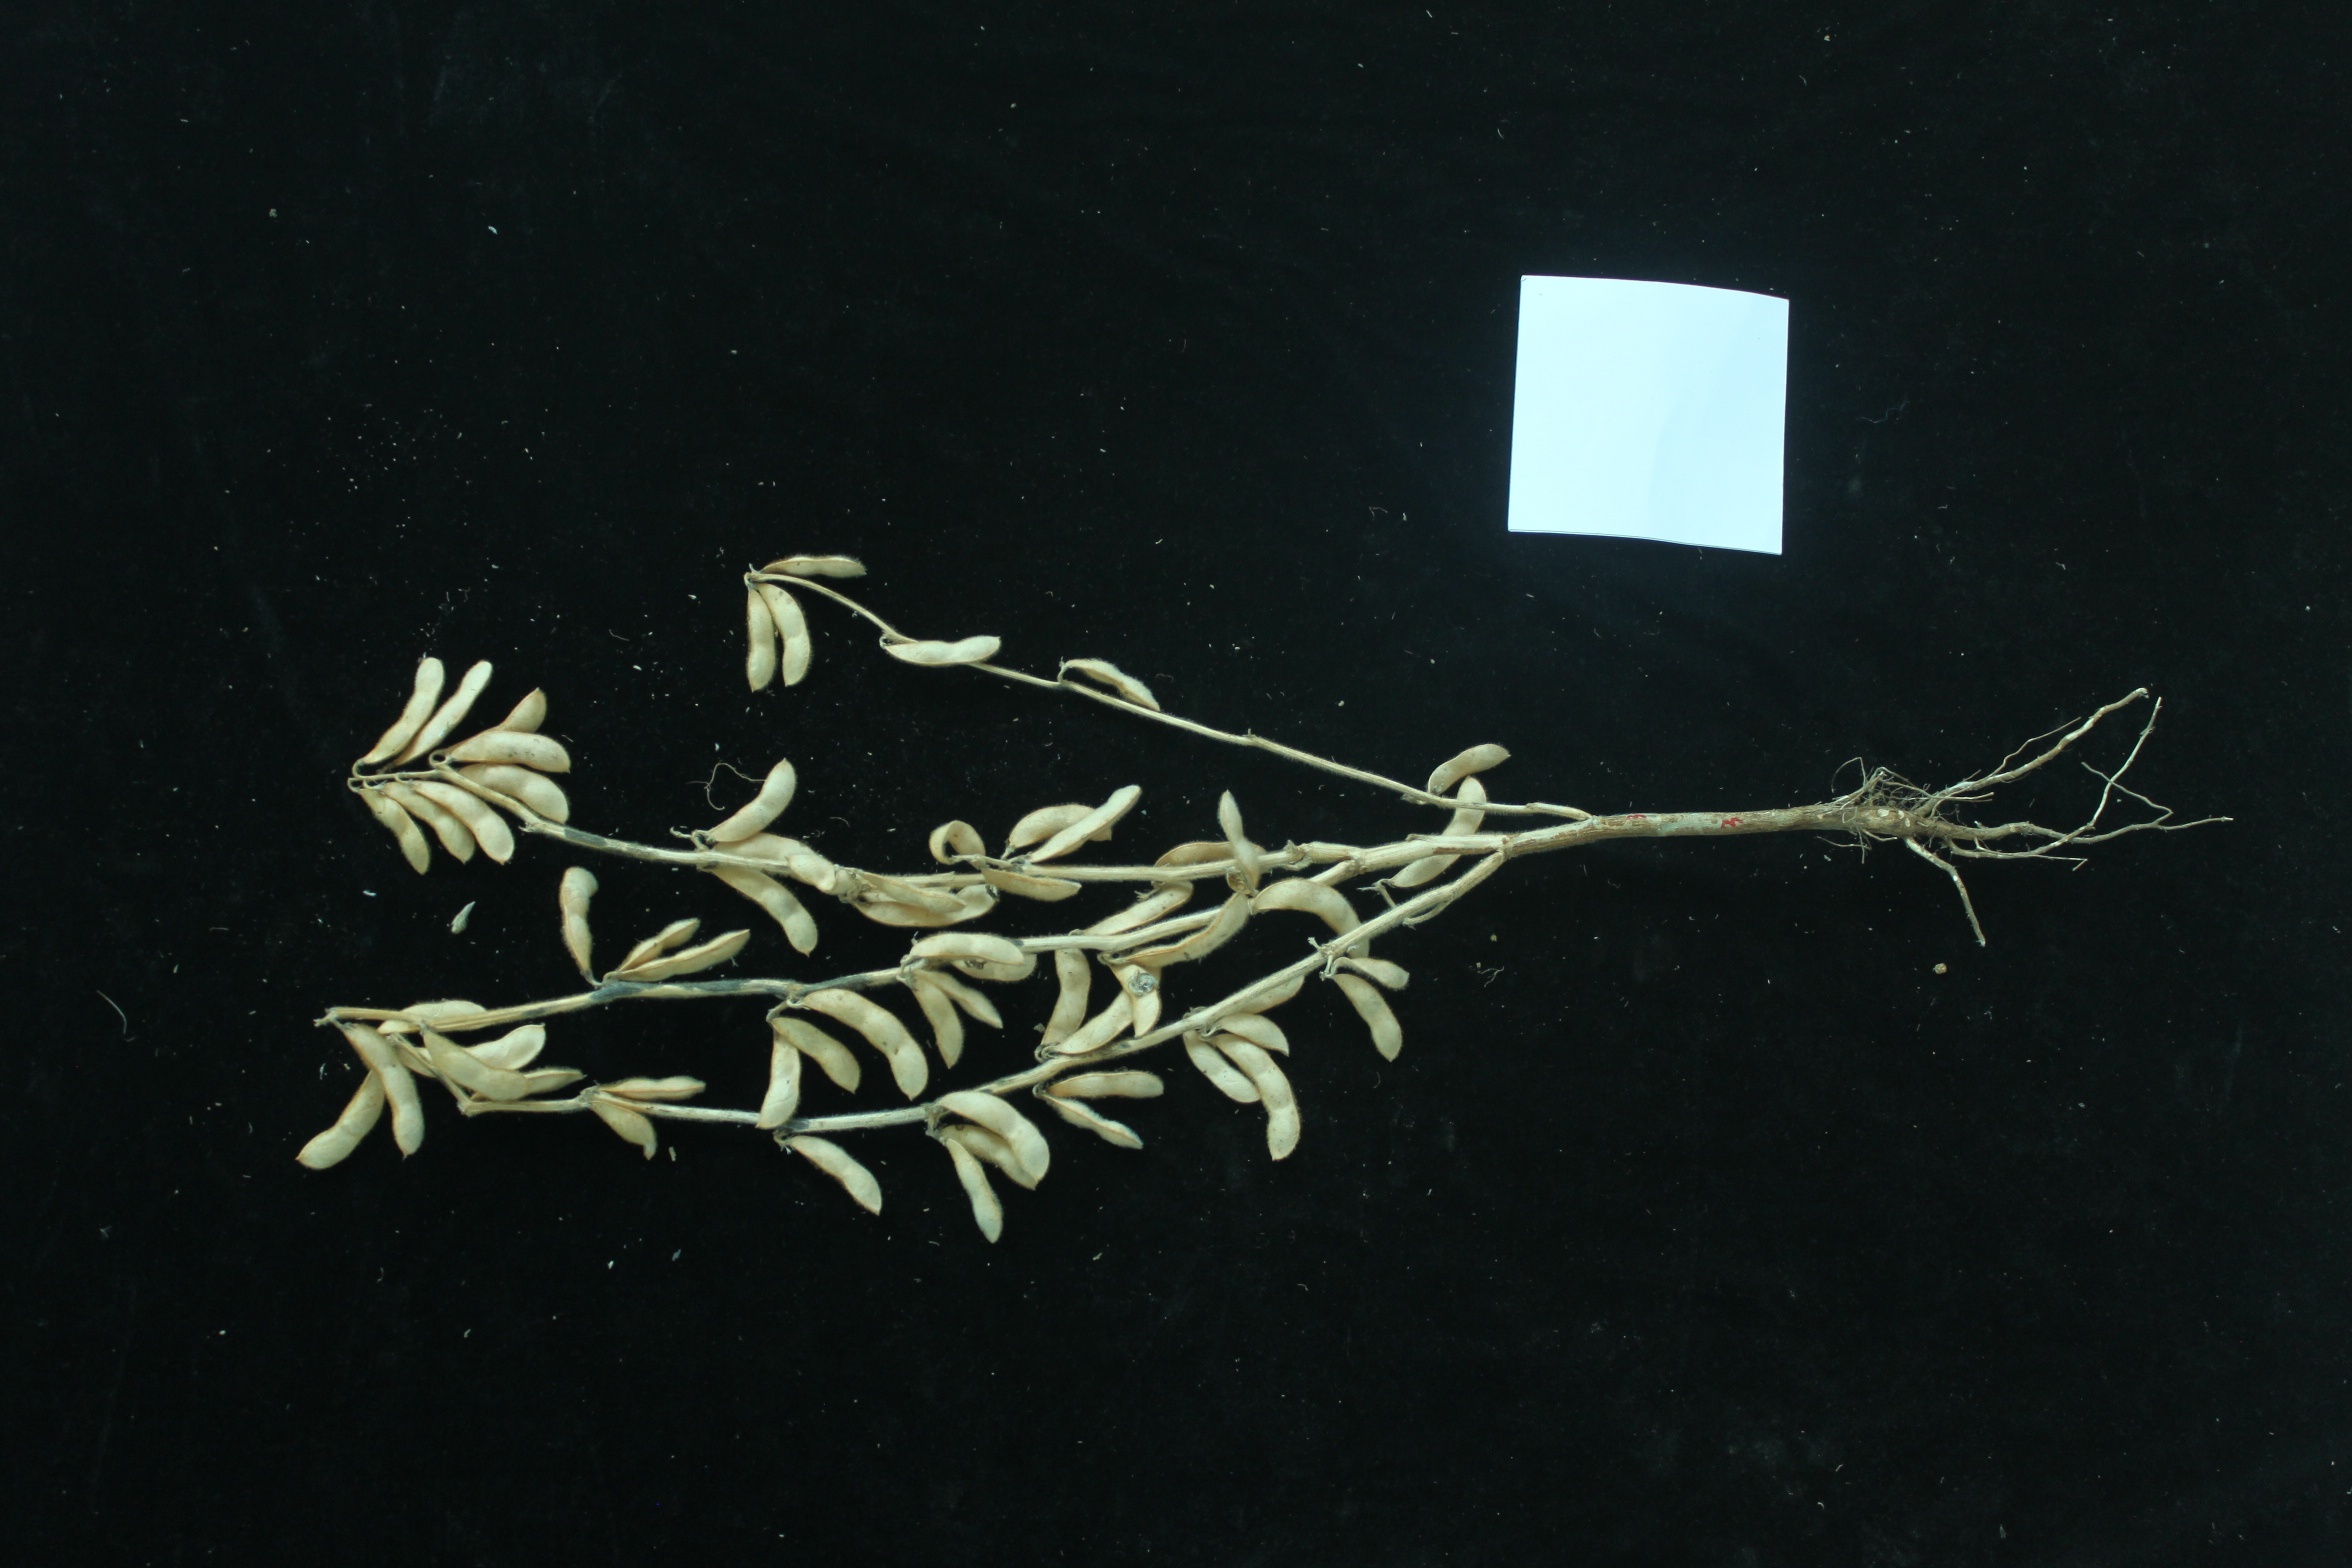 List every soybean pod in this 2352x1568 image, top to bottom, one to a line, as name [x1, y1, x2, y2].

soybean pod [759, 553, 866, 579]
soybean pod [745, 578, 775, 692]
soybean pod [756, 582, 812, 686]
soybean pod [880, 635, 1001, 669]
soybean pod [357, 655, 443, 766]
soybean pod [1064, 658, 1160, 713]
soybean pod [381, 660, 492, 772]
soybean pod [437, 688, 546, 759]
soybean pod [447, 730, 572, 774]
soybean pod [1425, 744, 1506, 796]
soybean pod [700, 760, 795, 843]
soybean pod [454, 768, 568, 826]
soybean pod [1390, 777, 1487, 888]
soybean pod [407, 781, 514, 864]
soybean pod [373, 783, 472, 866]
soybean pod [1018, 784, 1141, 867]
soybean pod [356, 785, 429, 876]
soybean pod [1217, 791, 1259, 897]
soybean pod [1008, 804, 1112, 849]
soybean pod [929, 821, 990, 874]
soybean pod [701, 835, 839, 893]
soybean pod [1147, 842, 1270, 890]
soybean pod [559, 865, 596, 972]
soybean pod [972, 870, 1080, 901]
soybean pod [702, 871, 818, 953]
soybean pod [848, 872, 965, 914]
soybean pod [1253, 878, 1369, 956]
soybean pod [852, 879, 998, 928]
soybean pod [1084, 883, 1196, 935]
soybean pod [1106, 888, 1249, 968]
soybean pod [616, 920, 700, 965]
soybean pod [609, 930, 748, 986]
soybean pod [906, 933, 1026, 965]
soybean pod [1039, 937, 1089, 1048]
soybean pod [1099, 951, 1161, 1043]
soybean pod [1336, 957, 1411, 990]
soybean pod [949, 958, 1038, 982]
soybean pod [912, 971, 1001, 1028]
soybean pod [1188, 974, 1307, 1020]
soybean pod [902, 975, 961, 1070]
soybean pod [1327, 975, 1402, 1064]
soybean pod [1041, 985, 1135, 1054]
soybean pod [788, 988, 927, 1102]
soybean pod [379, 1002, 486, 1033]
soybean pod [771, 1016, 859, 1092]
soybean pod [1208, 1017, 1287, 1055]
soybean pod [755, 1021, 800, 1130]
soybean pod [393, 1023, 546, 1077]
soybean pod [333, 1024, 423, 1154]
soybean pod [1182, 1027, 1262, 1104]
soybean pod [421, 1029, 586, 1102]
soybean pod [1203, 1034, 1300, 1161]
soybean pod [299, 1070, 384, 1171]
soybean pod [1048, 1070, 1164, 1100]
soybean pod [590, 1074, 706, 1102]
soybean pod [938, 1092, 1048, 1182]
soybean pod [588, 1094, 657, 1159]
soybean pod [1036, 1095, 1140, 1150]
soybean pod [945, 1125, 1039, 1189]
soybean pod [933, 1132, 1001, 1244]
soybean pod [781, 1138, 882, 1215]